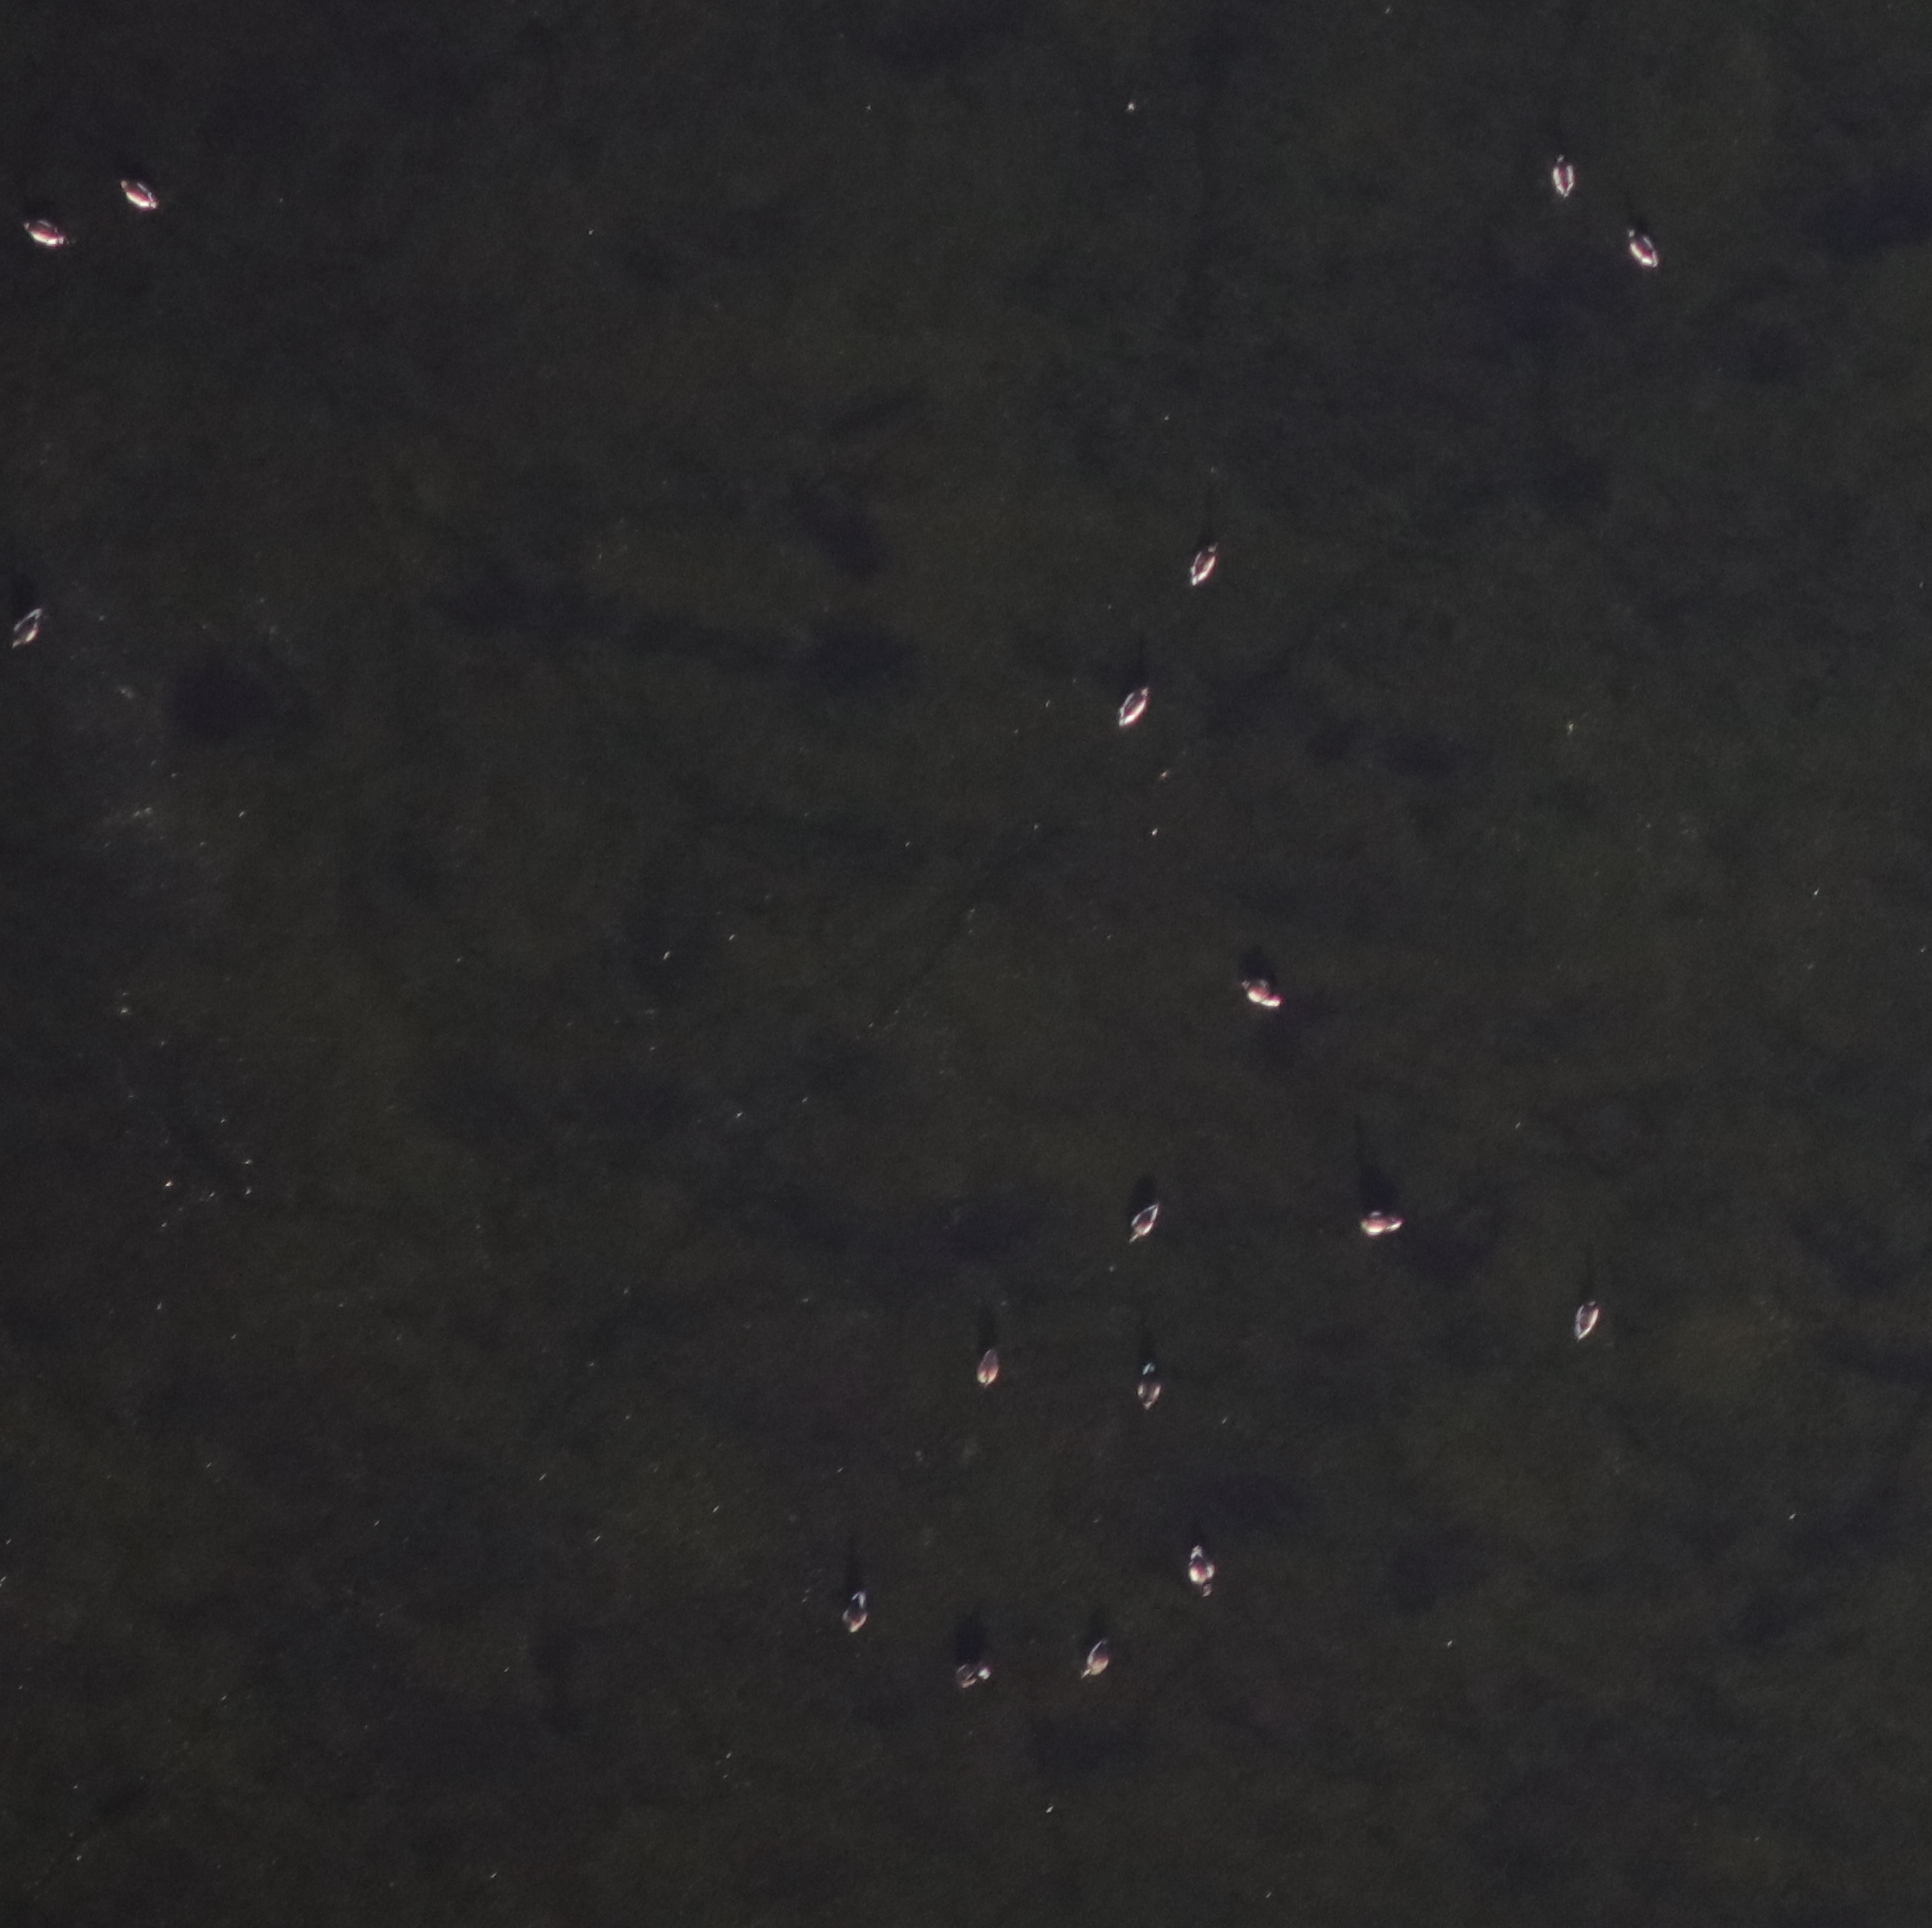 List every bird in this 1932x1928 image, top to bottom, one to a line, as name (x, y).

brant (1563, 176)
brant (139, 193)
brant (43, 229)
brant (1644, 248)
brant (1204, 564)
brant (25, 631)
brant (1132, 706)
brant (1263, 991)
brant (1380, 1220)
brant (1144, 1223)
brant (1587, 1320)
brant (991, 1366)
brant (1150, 1387)
brant (1200, 1569)
brant (854, 1614)
brant (1098, 1660)
brant (971, 1673)